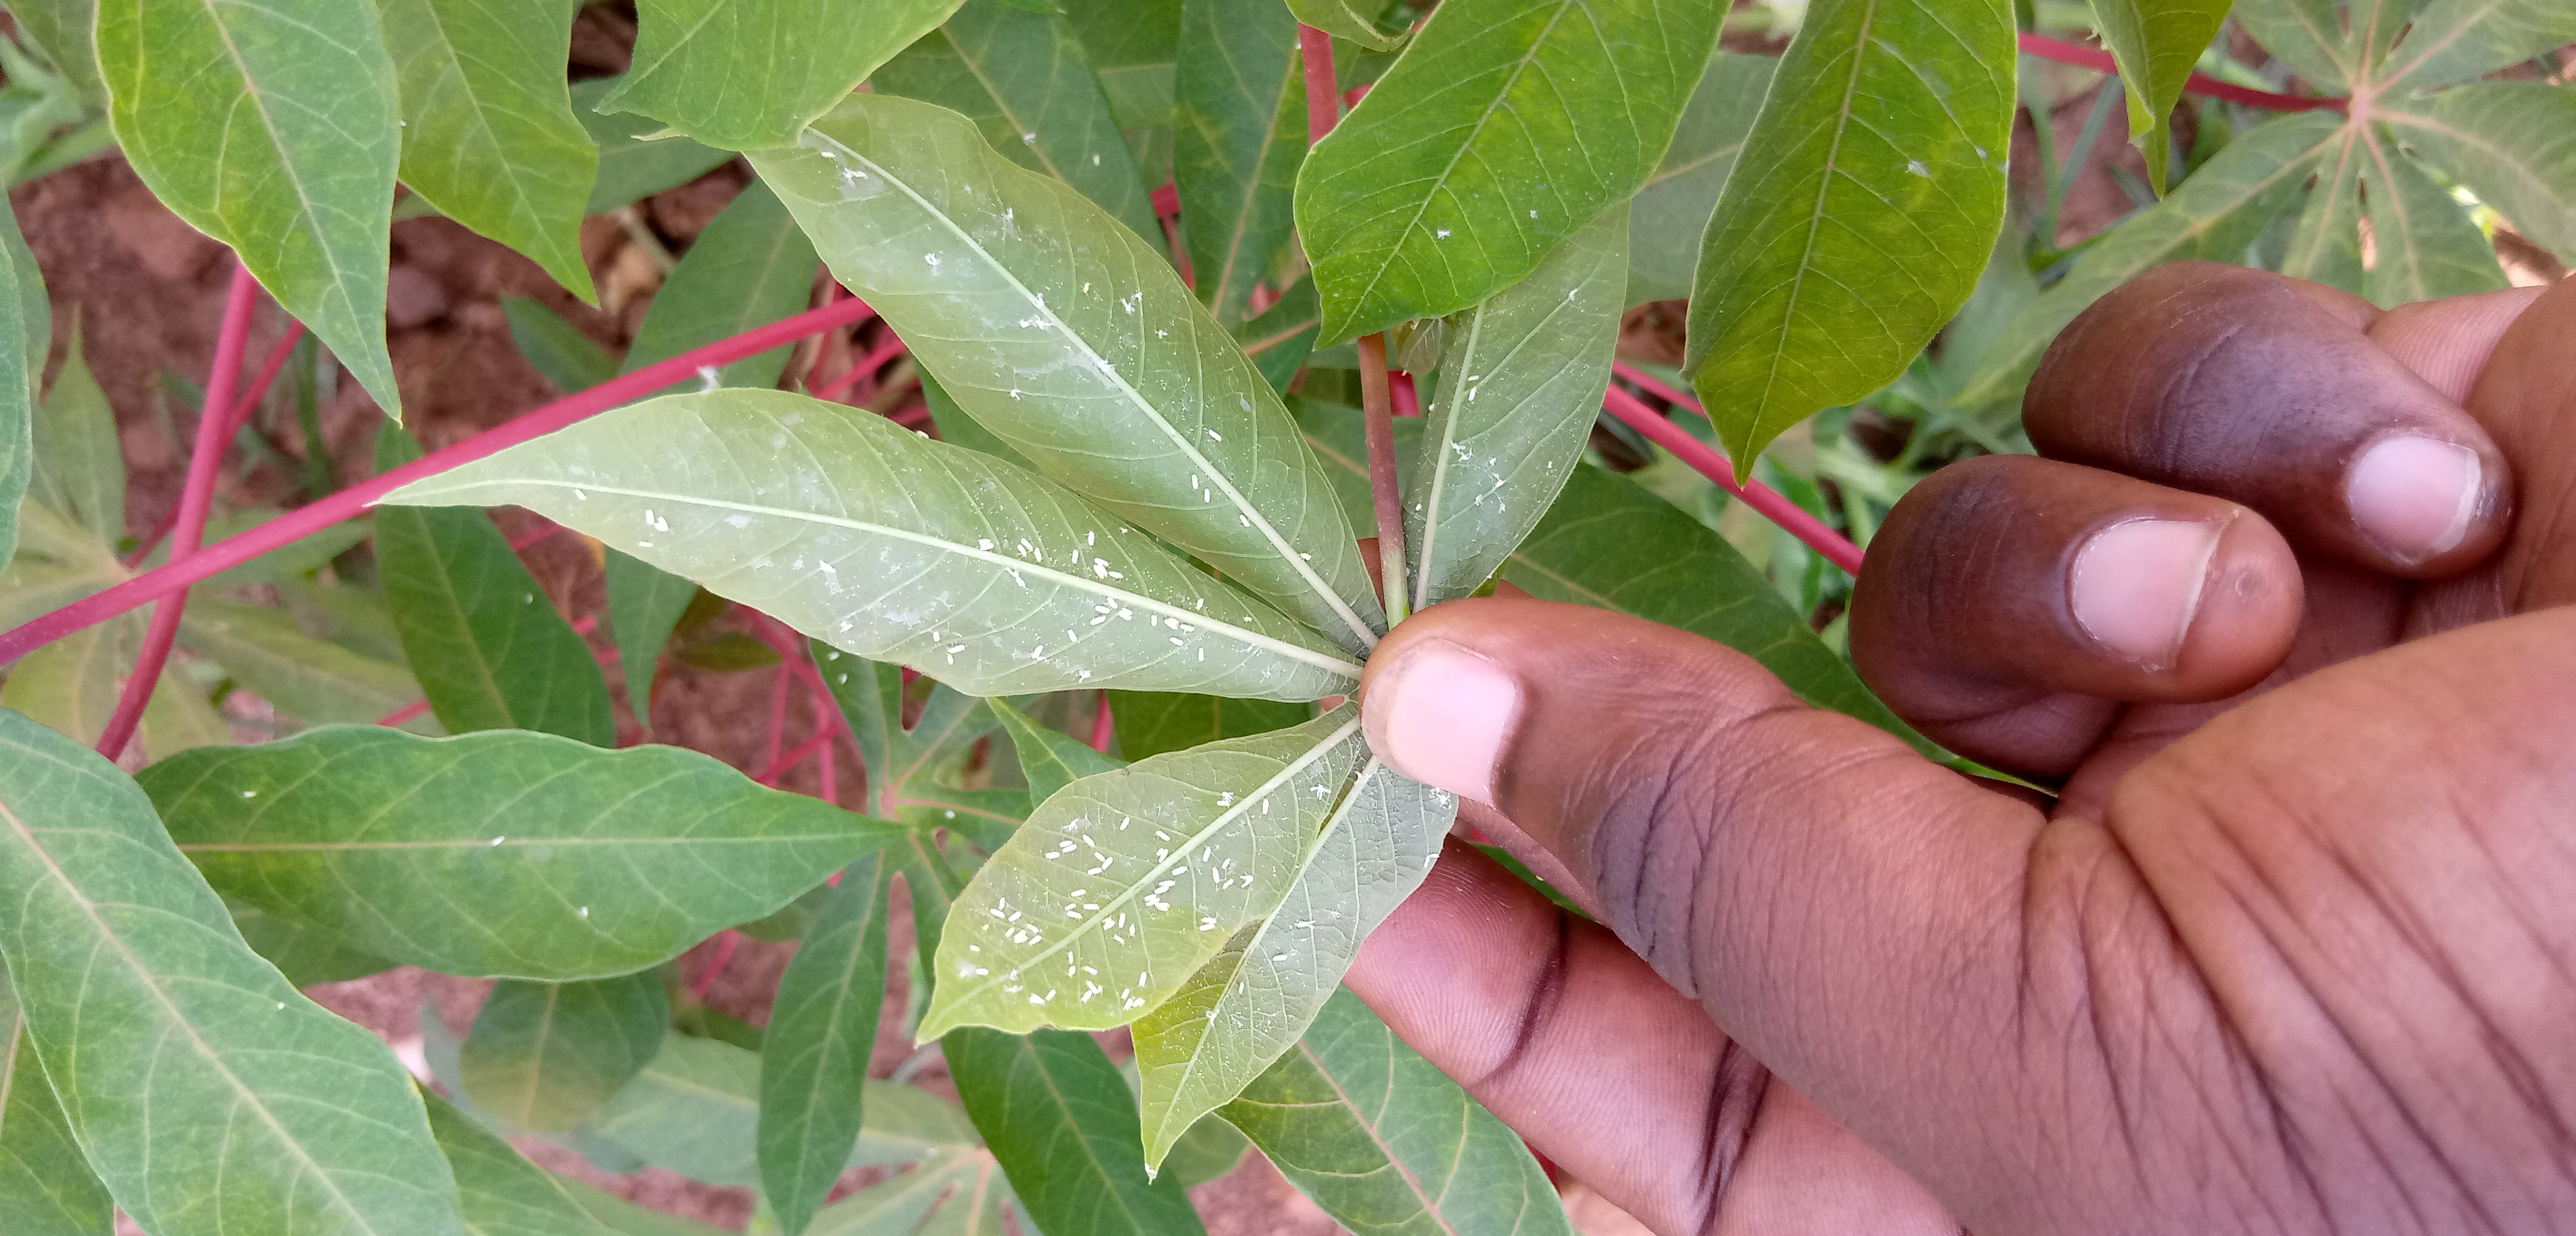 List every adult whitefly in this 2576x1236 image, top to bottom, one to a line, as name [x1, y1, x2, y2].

whitefly [1019, 131, 1039, 149]
whitefly [819, 149, 838, 162]
whitefly [1090, 150, 1106, 170]
whitefly [840, 165, 873, 190]
whitefly [1433, 228, 1454, 242]
whitefly [923, 250, 939, 269]
whitefly [1080, 279, 1094, 297]
whitefly [1566, 285, 1583, 304]
whitefly [1132, 290, 1145, 304]
whitefly [1118, 296, 1136, 317]
whitefly [1034, 315, 1054, 333]
whitefly [1018, 317, 1032, 330]
whitefly [1154, 327, 1170, 341]
whitefly [1466, 373, 1481, 382]
whitefly [1466, 385, 1480, 404]
whitefly [1007, 386, 1024, 404]
whitefly [1426, 401, 1439, 414]
whitefly [1206, 426, 1225, 444]
whitefly [913, 429, 931, 441]
whitefly [1448, 437, 1466, 454]
whitefly [1491, 471, 1508, 488]
whitefly [1190, 472, 1200, 492]
whitefly [1201, 485, 1215, 507]
whitefly [573, 486, 588, 503]
whitefly [1471, 492, 1485, 508]
whitefly [1495, 501, 1509, 516]
whitefly [1414, 502, 1425, 514]
whitefly [644, 506, 656, 525]
whitefly [1237, 512, 1252, 530]
whitefly [654, 512, 671, 534]
whitefly [1084, 528, 1098, 548]
whitefly [1019, 537, 1034, 554]
whitefly [975, 538, 994, 545]
whitefly [636, 539, 655, 550]
whitefly [978, 543, 996, 551]
whitefly [1016, 544, 1028, 558]
whitefly [1032, 546, 1045, 563]
whitefly [1070, 548, 1081, 567]
whitefly [1298, 550, 1315, 565]
whitefly [1092, 554, 1111, 568]
whitefly [817, 556, 837, 575]
whitefly [1092, 563, 1104, 580]
whitefly [1004, 565, 1028, 588]
whitefly [1107, 568, 1124, 581]
whitefly [1105, 595, 1119, 610]
whitefly [1192, 595, 1209, 612]
whitefly [1092, 604, 1111, 616]
whitefly [1119, 607, 1133, 615]
whitefly [1118, 611, 1133, 623]
whitefly [1088, 613, 1107, 627]
whitefly [1149, 613, 1159, 630]
whitefly [1241, 613, 1255, 626]
whitefly [1163, 615, 1179, 632]
whitefly [837, 618, 855, 637]
whitefly [1178, 623, 1196, 635]
whitefly [1065, 626, 1079, 644]
whitefly [931, 629, 943, 645]
whitefly [1168, 635, 1185, 648]
whitefly [1030, 642, 1043, 660]
whitefly [945, 643, 968, 654]
whitefly [1196, 645, 1206, 663]
whitefly [945, 653, 956, 667]
whitefly [1075, 668, 1094, 684]
whitefly [1307, 782, 1334, 801]
whitefly [241, 788, 259, 801]
whitefly [1218, 789, 1236, 801]
whitefly [1258, 796, 1274, 818]
whitefly [1215, 799, 1232, 809]
whitefly [1117, 814, 1135, 832]
whitefly [1155, 829, 1172, 842]
whitefly [488, 832, 508, 849]
whitefly [1081, 832, 1097, 849]
whitefly [1058, 838, 1075, 848]
whitefly [1061, 843, 1079, 856]
whitefly [1200, 844, 1211, 865]
whitefly [1156, 846, 1164, 857]
whitefly [1159, 847, 1169, 865]
whitefly [1043, 850, 1061, 860]
whitefly [1092, 851, 1106, 862]
whitefly [1101, 856, 1115, 869]
whitefly [1220, 856, 1234, 871]
whitefly [1170, 865, 1190, 877]
whitefly [1210, 865, 1221, 884]
whitefly [1086, 867, 1104, 876]
whitefly [1238, 873, 1255, 891]
whitefly [1221, 877, 1236, 892]
whitefly [1157, 878, 1178, 886]
whitefly [1154, 885, 1170, 895]
whitefly [1070, 886, 1090, 899]
whitefly [1144, 893, 1158, 904]
whitefly [996, 895, 1008, 910]
whitefly [1146, 897, 1162, 907]
whitefly [1081, 901, 1103, 912]
whitefly [1154, 902, 1171, 913]
whitefly [1063, 903, 1077, 912]
whitefly [577, 903, 593, 921]
whitefly [988, 908, 1006, 919]
whitefly [1065, 910, 1084, 921]
whitefly [1007, 910, 1024, 922]
whitefly [1117, 910, 1128, 930]
whitefly [1198, 915, 1218, 923]
whitefly [1101, 915, 1117, 932]
whitefly [1293, 916, 1320, 933]
whitefly [1127, 922, 1137, 938]
whitefly [1025, 922, 1041, 934]
whitefly [1197, 923, 1217, 932]
whitefly [1004, 926, 1016, 939]
whitefly [1112, 933, 1126, 946]
whitefly [1014, 933, 1028, 946]
whitefly [1028, 933, 1043, 948]
whitefly [968, 942, 982, 955]
whitefly [1066, 950, 1075, 966]
whitefly [1269, 953, 1291, 963]
whitefly [1080, 963, 1101, 977]
whitefly [1066, 964, 1078, 980]
whitefly [974, 966, 990, 978]
whitefly [1008, 967, 1020, 983]
whitefly [1137, 970, 1148, 989]
whitefly [1084, 978, 1097, 993]
whitefly [1236, 979, 1247, 997]
whitefly [1001, 983, 1023, 995]
whitefly [1096, 985, 1106, 995]
whitefly [1120, 986, 1132, 999]
whitefly [1043, 988, 1058, 1003]
whitefly [1081, 989, 1094, 1004]
whitefly [1028, 990, 1045, 1006]
whitefly [1124, 996, 1135, 1011]
whitefly [1133, 996, 1148, 1010]
whitefly [274, 998, 289, 1013]
whitefly [1204, 1008, 1218, 1029]